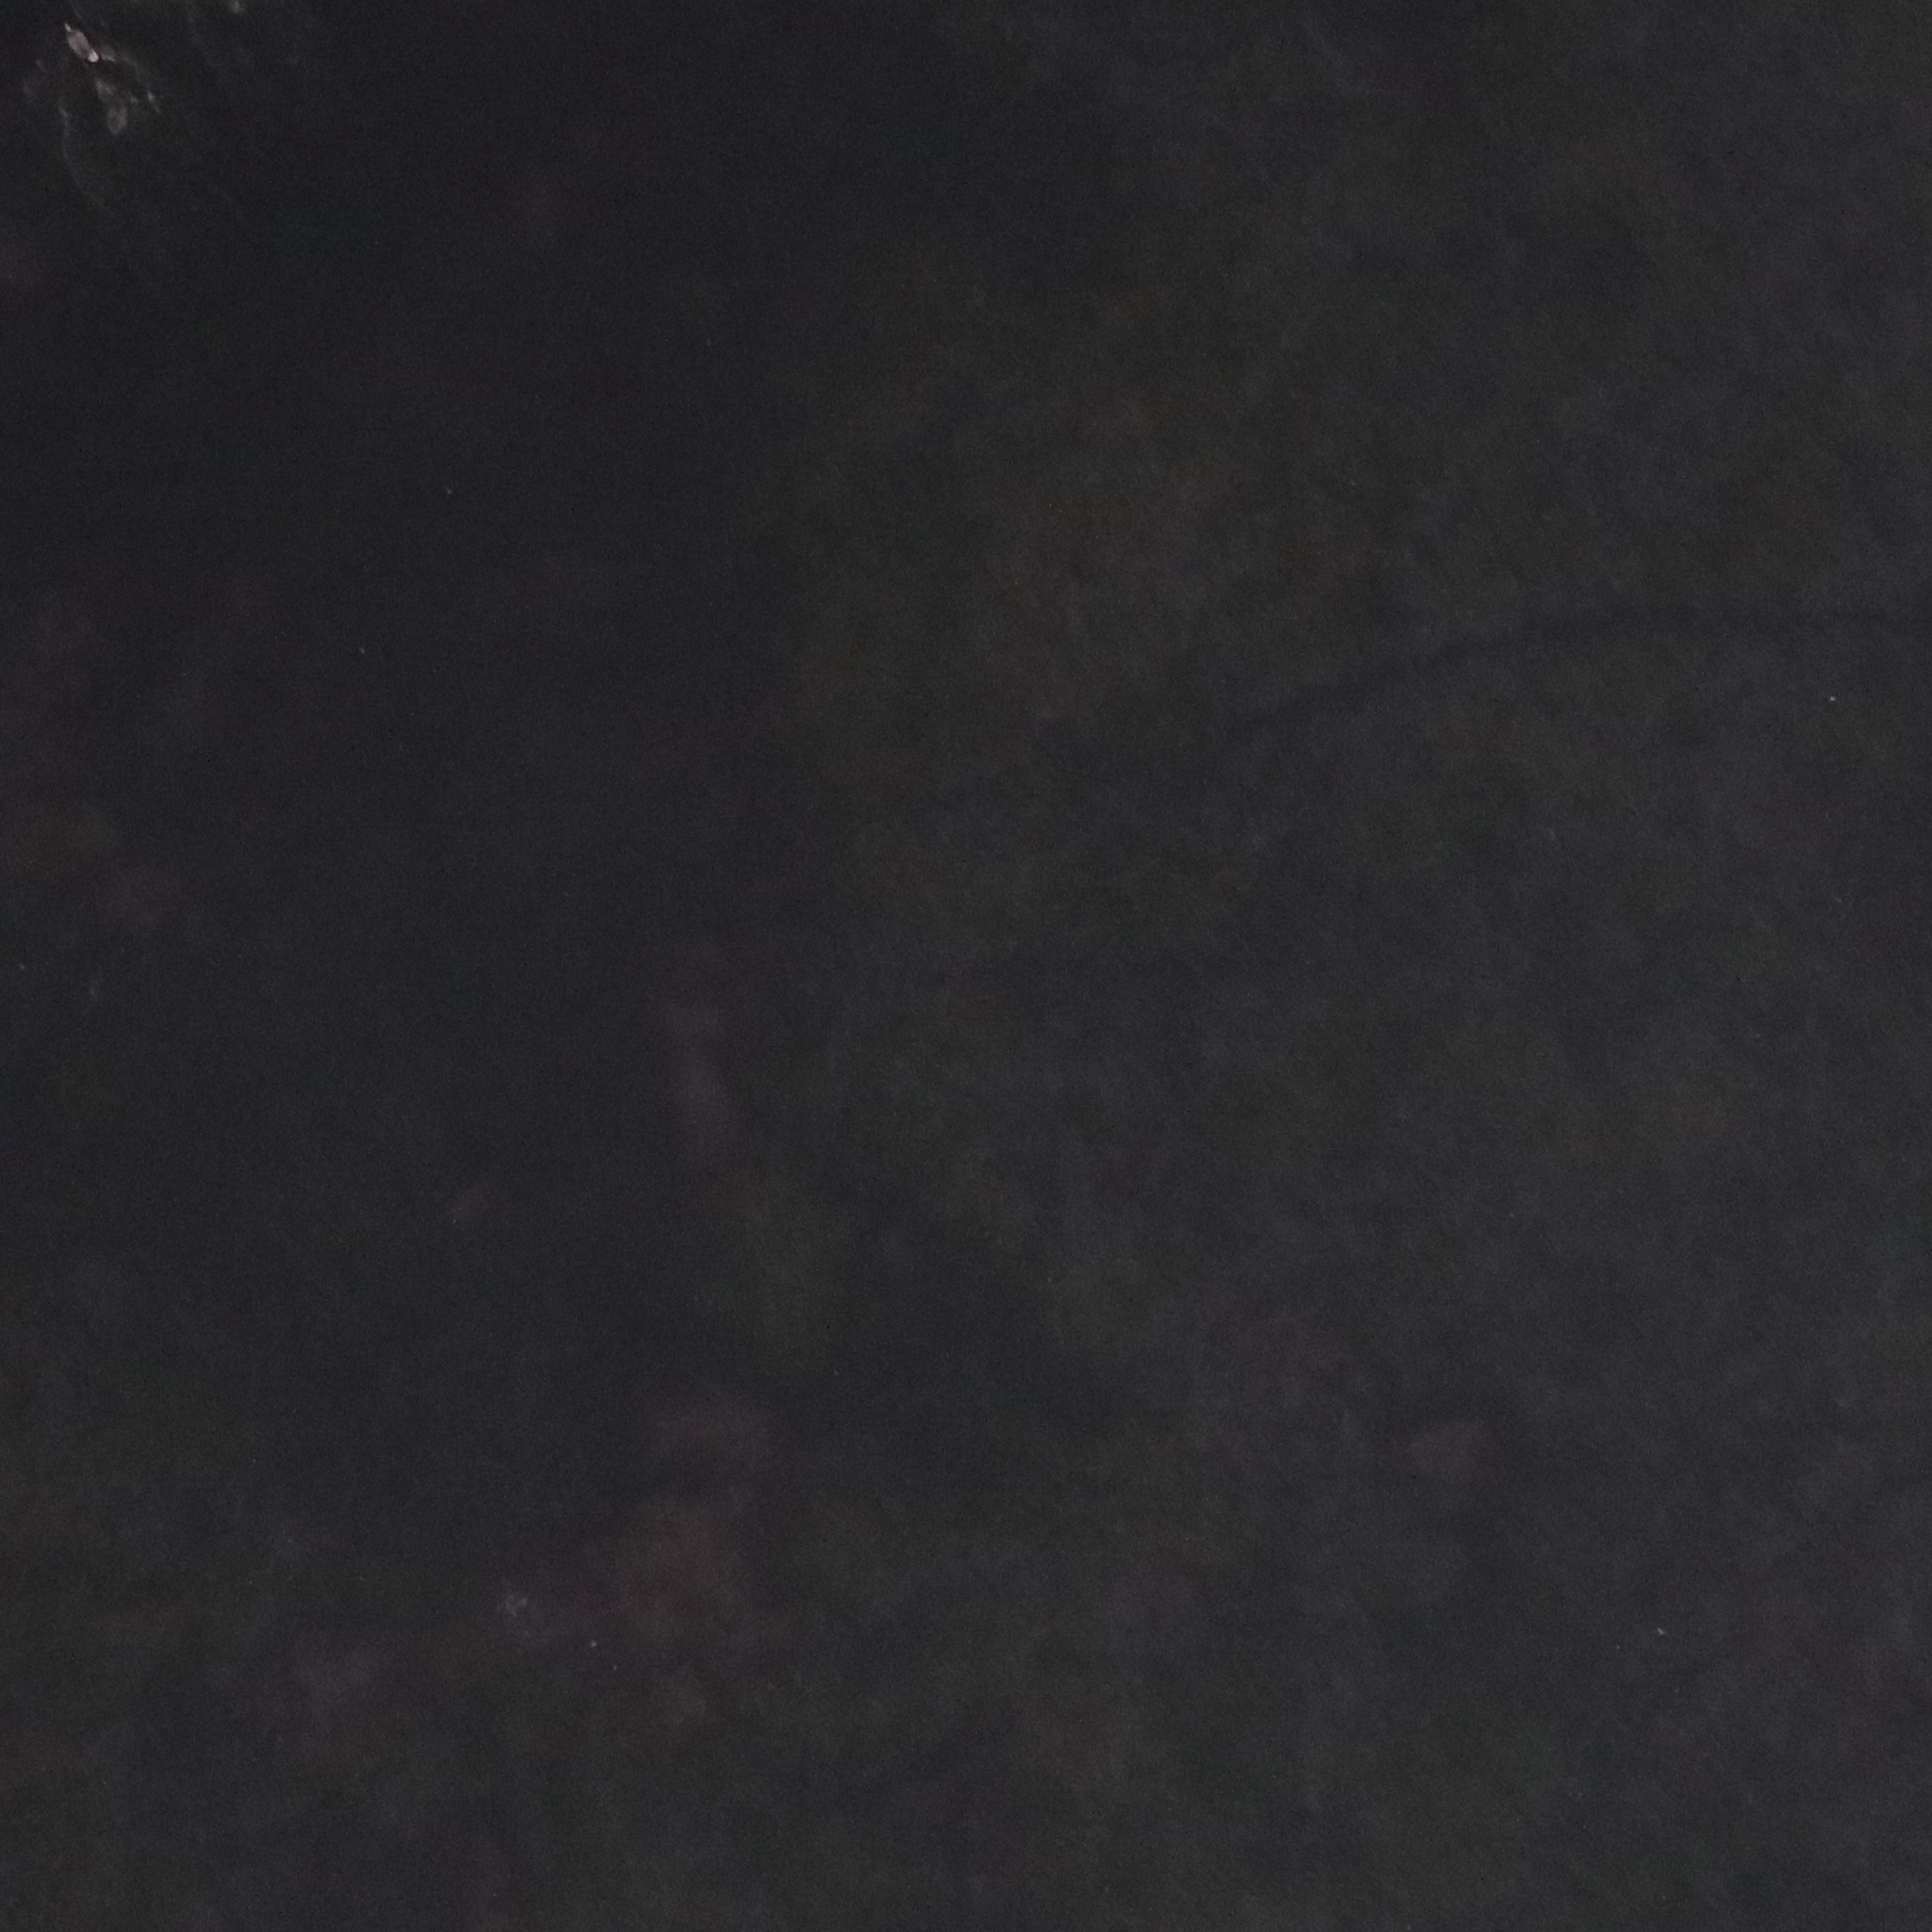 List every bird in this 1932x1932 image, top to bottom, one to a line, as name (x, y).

None